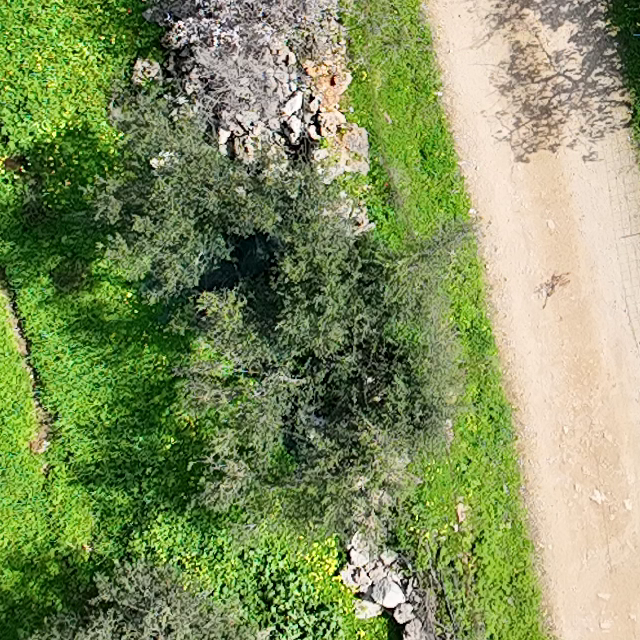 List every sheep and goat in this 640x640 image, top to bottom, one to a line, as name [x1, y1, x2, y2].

None